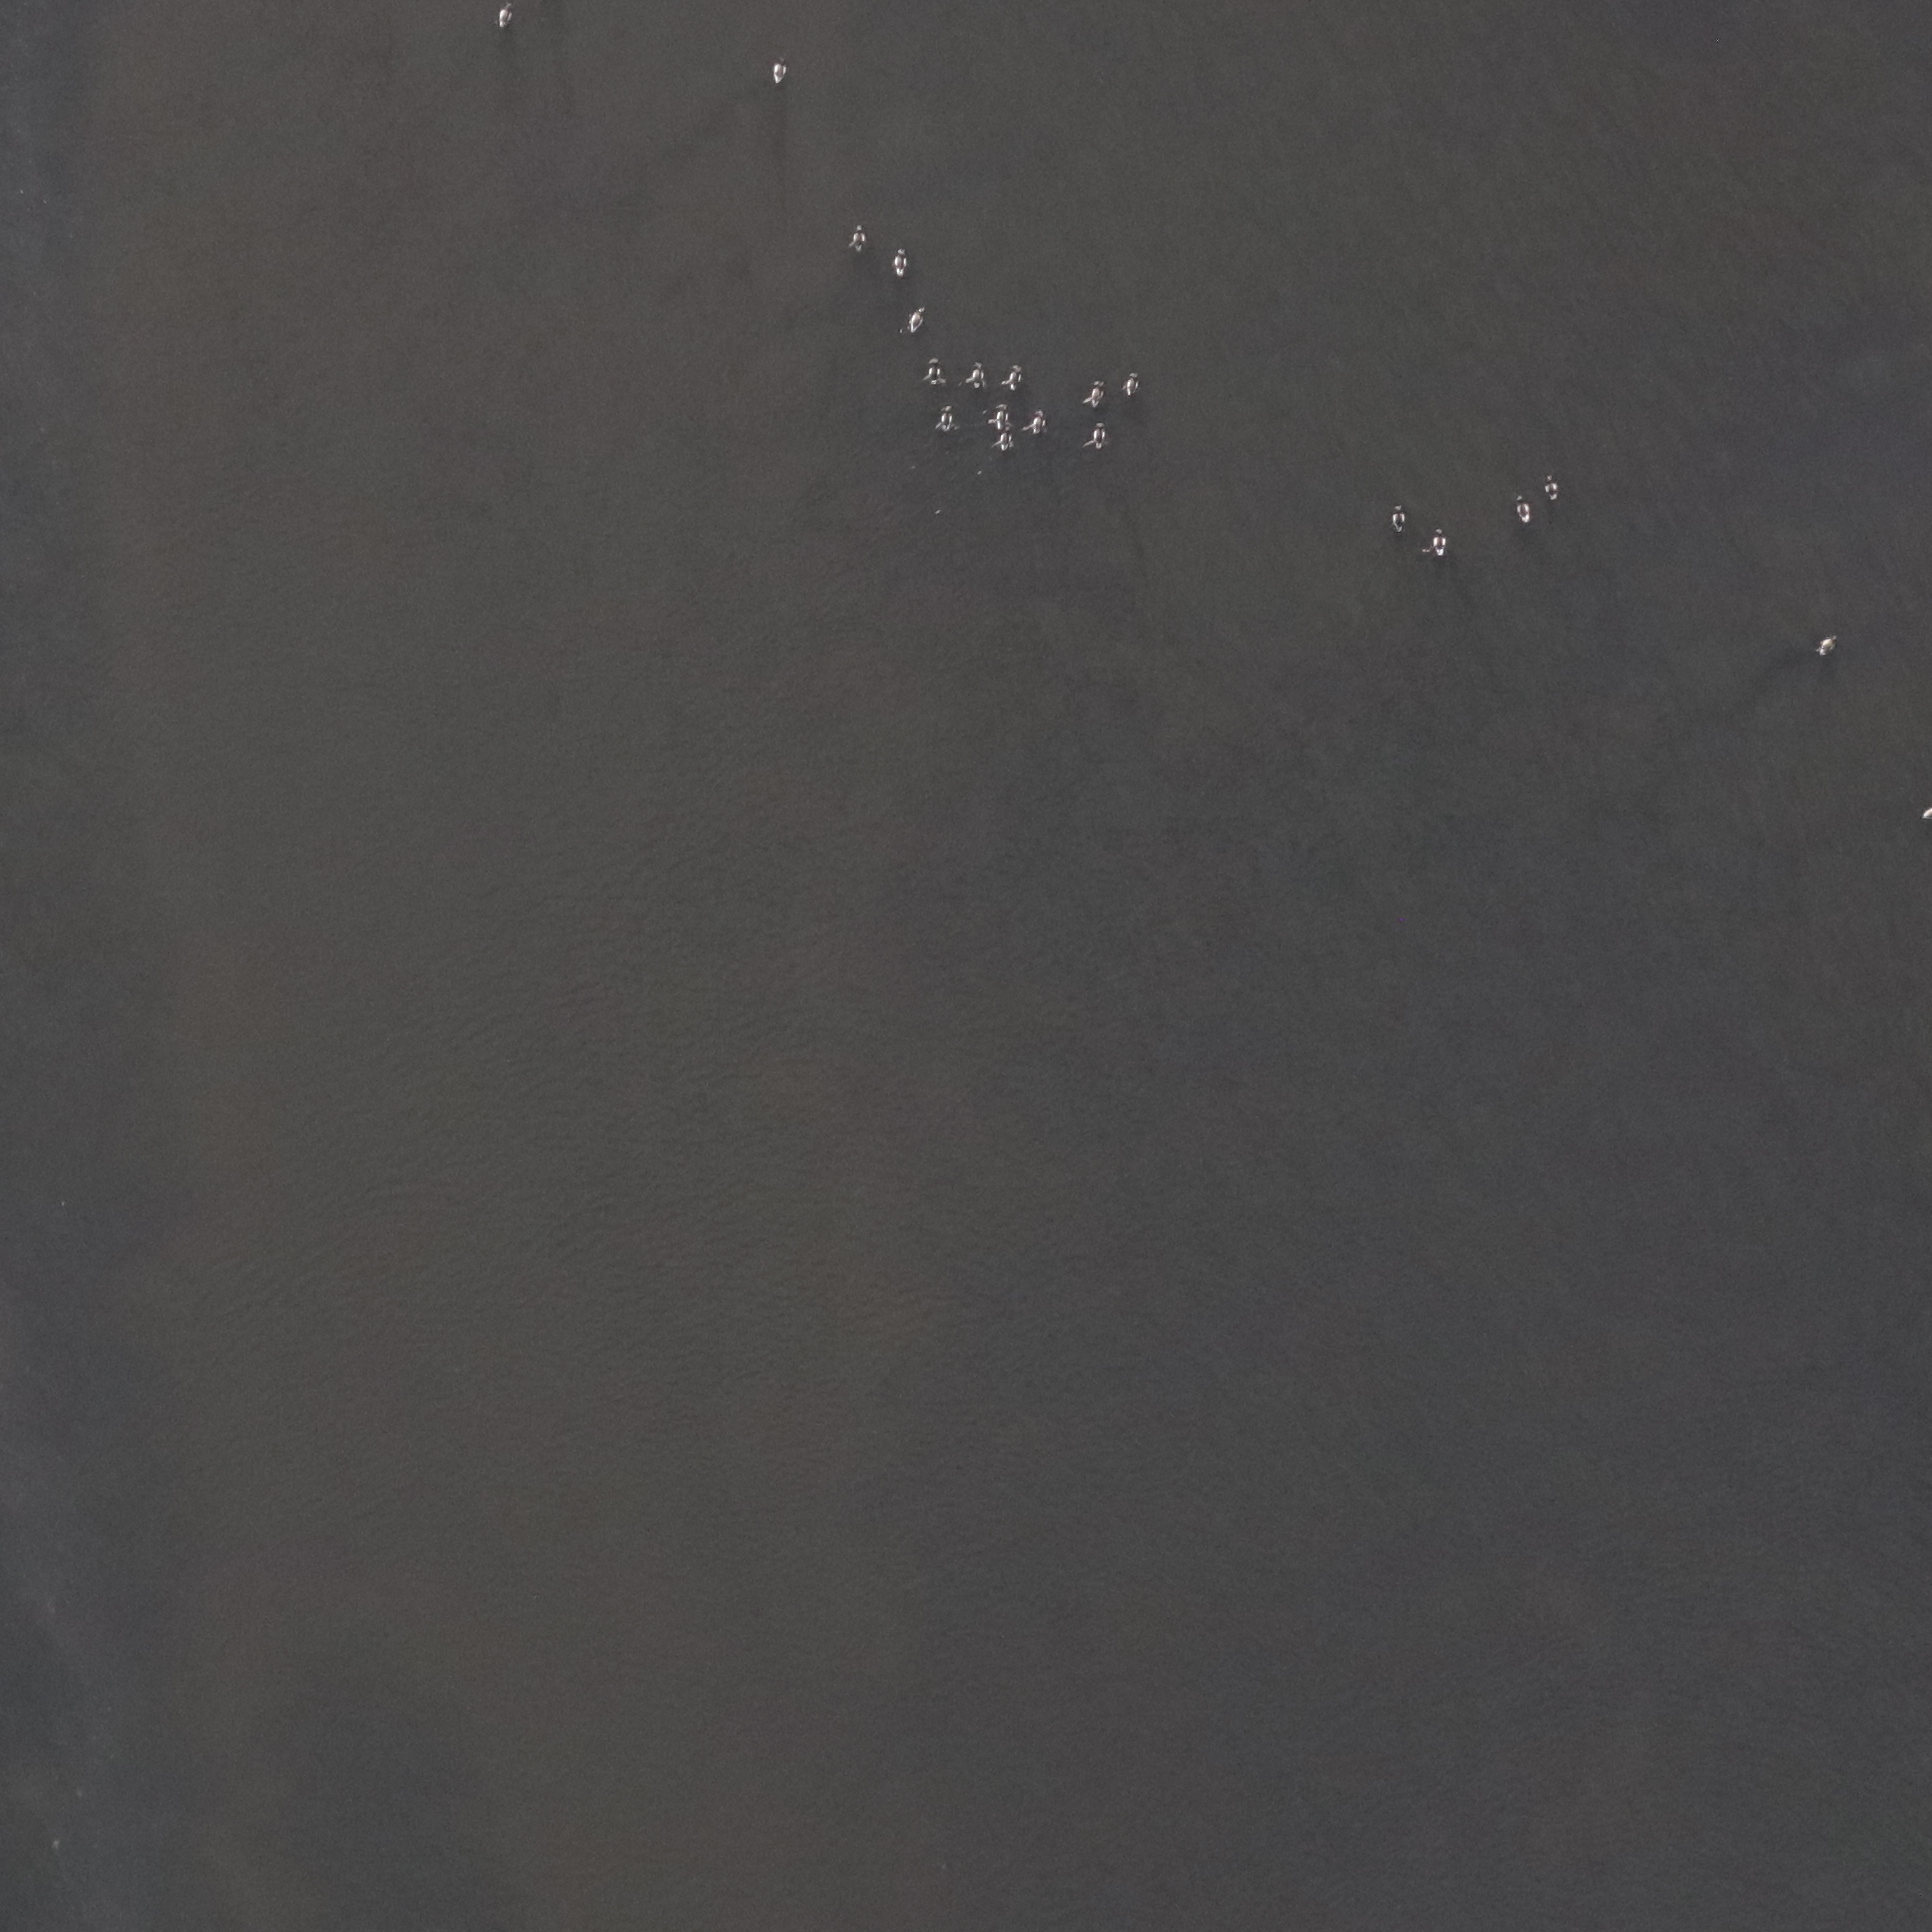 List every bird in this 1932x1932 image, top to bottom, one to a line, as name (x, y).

brant (508, 11)
brant (783, 68)
brant (863, 245)
brant (904, 262)
brant (927, 320)
brant (1026, 369)
brant (936, 370)
brant (977, 375)
brant (1137, 376)
brant (1101, 389)
brant (1005, 409)
brant (953, 420)
brant (1043, 432)
brant (1101, 439)
brant (1006, 444)
brant (1559, 493)
brant (1526, 509)
brant (1392, 521)
brant (1437, 551)
brant (1823, 644)
brant (1931, 809)